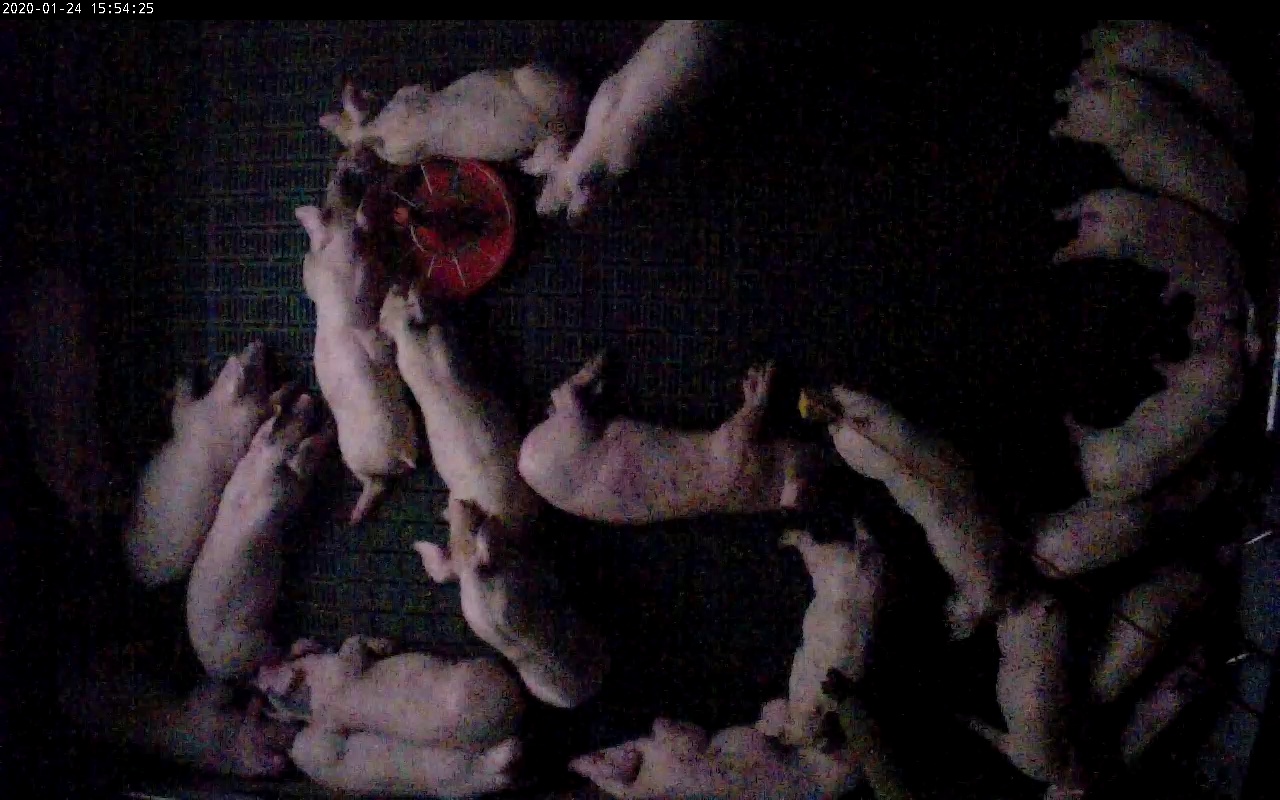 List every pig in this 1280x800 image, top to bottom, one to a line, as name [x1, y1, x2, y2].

pig [1071, 18, 1258, 148]
pig [520, 21, 726, 225]
pig [314, 65, 586, 177]
pig [1049, 66, 1249, 227]
pig [296, 170, 423, 531]
pig [1051, 187, 1246, 320]
pig [15, 266, 114, 528]
pig [349, 273, 539, 535]
pig [1064, 315, 1264, 503]
pig [123, 339, 291, 586]
pig [512, 349, 845, 527]
pig [826, 383, 1029, 645]
pig [184, 392, 329, 678]
pig [1018, 457, 1221, 582]
pig [408, 498, 609, 711]
pig [753, 521, 893, 753]
pig [1087, 561, 1201, 706]
pig [972, 594, 1085, 799]
pig [256, 635, 525, 754]
pig [57, 638, 299, 781]
pig [1119, 651, 1208, 766]
pig [565, 715, 863, 799]
pig [288, 726, 520, 795]